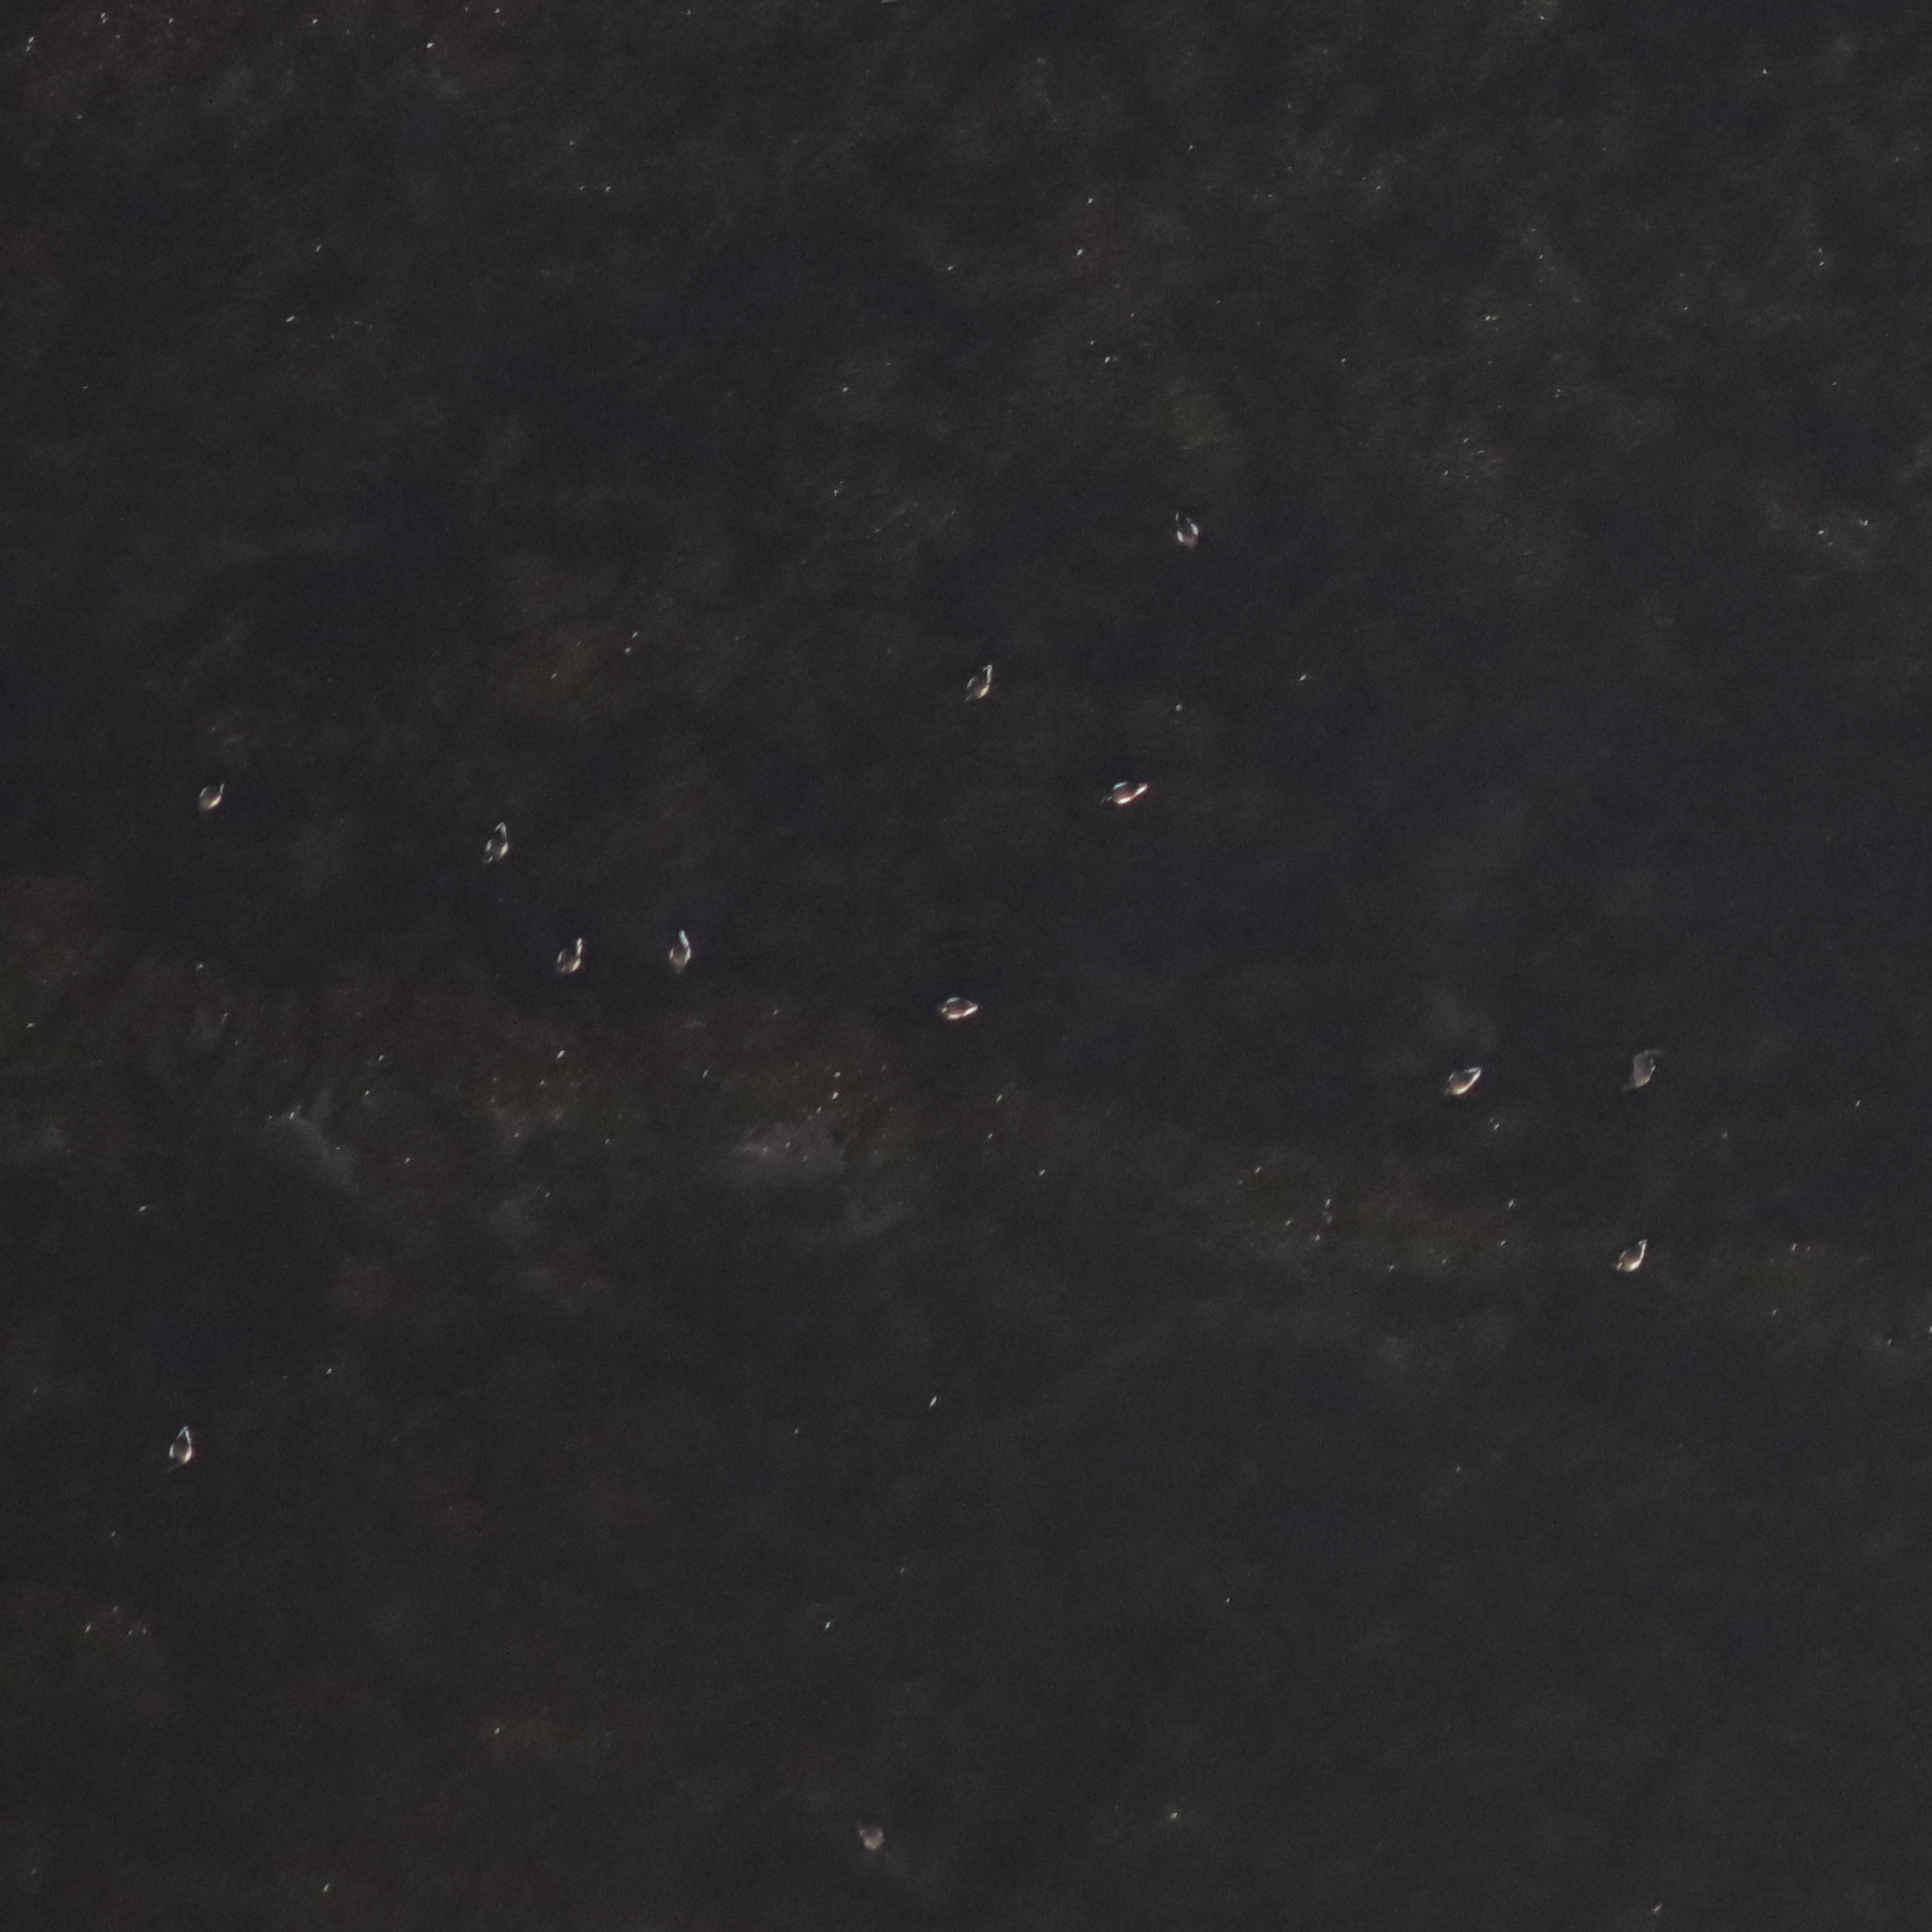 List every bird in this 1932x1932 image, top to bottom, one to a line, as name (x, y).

brant (1185, 532)
brant (979, 686)
brant (1126, 793)
brant (211, 798)
brant (499, 843)
brant (681, 951)
brant (571, 958)
brant (959, 1005)
brant (1641, 1068)
brant (1461, 1081)
brant (1631, 1257)
brant (182, 1448)
brant (874, 1837)